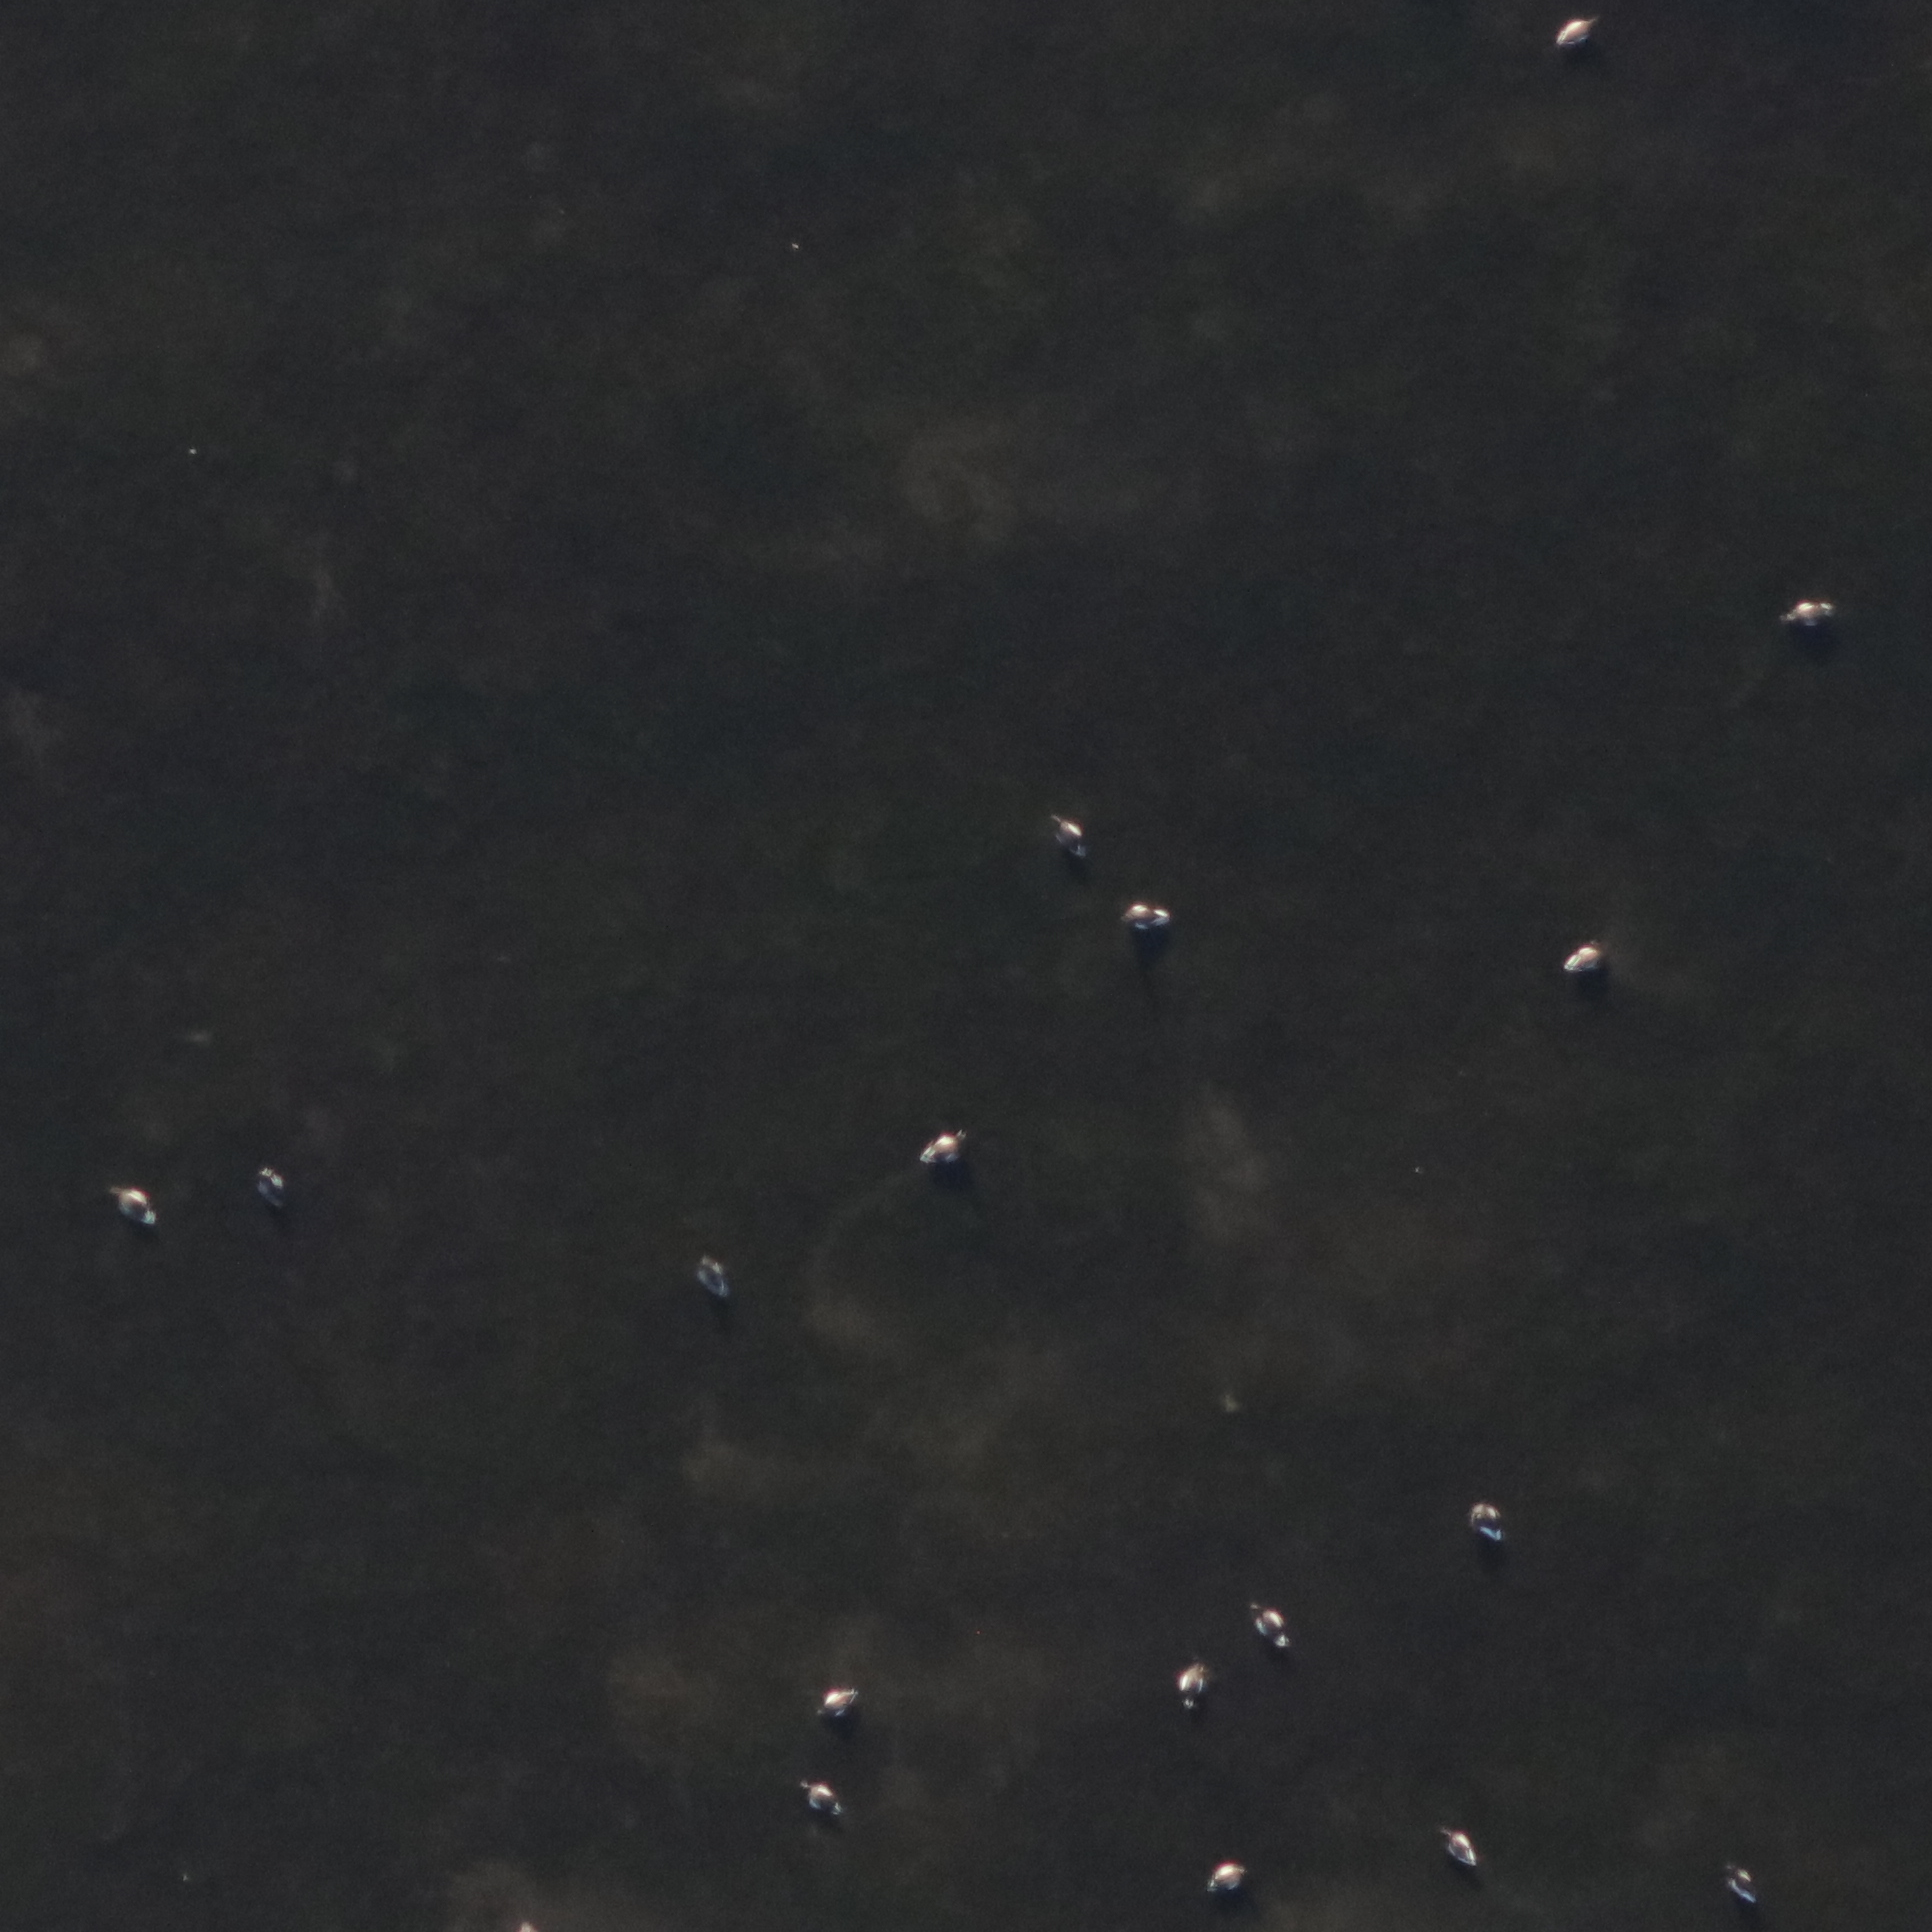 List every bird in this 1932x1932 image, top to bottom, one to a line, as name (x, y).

brant (1580, 30)
brant (1807, 613)
brant (1067, 837)
brant (1144, 916)
brant (1586, 959)
brant (944, 1149)
brant (271, 1189)
brant (131, 1205)
brant (713, 1278)
brant (1485, 1519)
brant (1269, 1622)
brant (1191, 1682)
brant (837, 1702)
brant (822, 1798)
brant (1456, 1846)
brant (1229, 1876)
brant (1742, 1882)